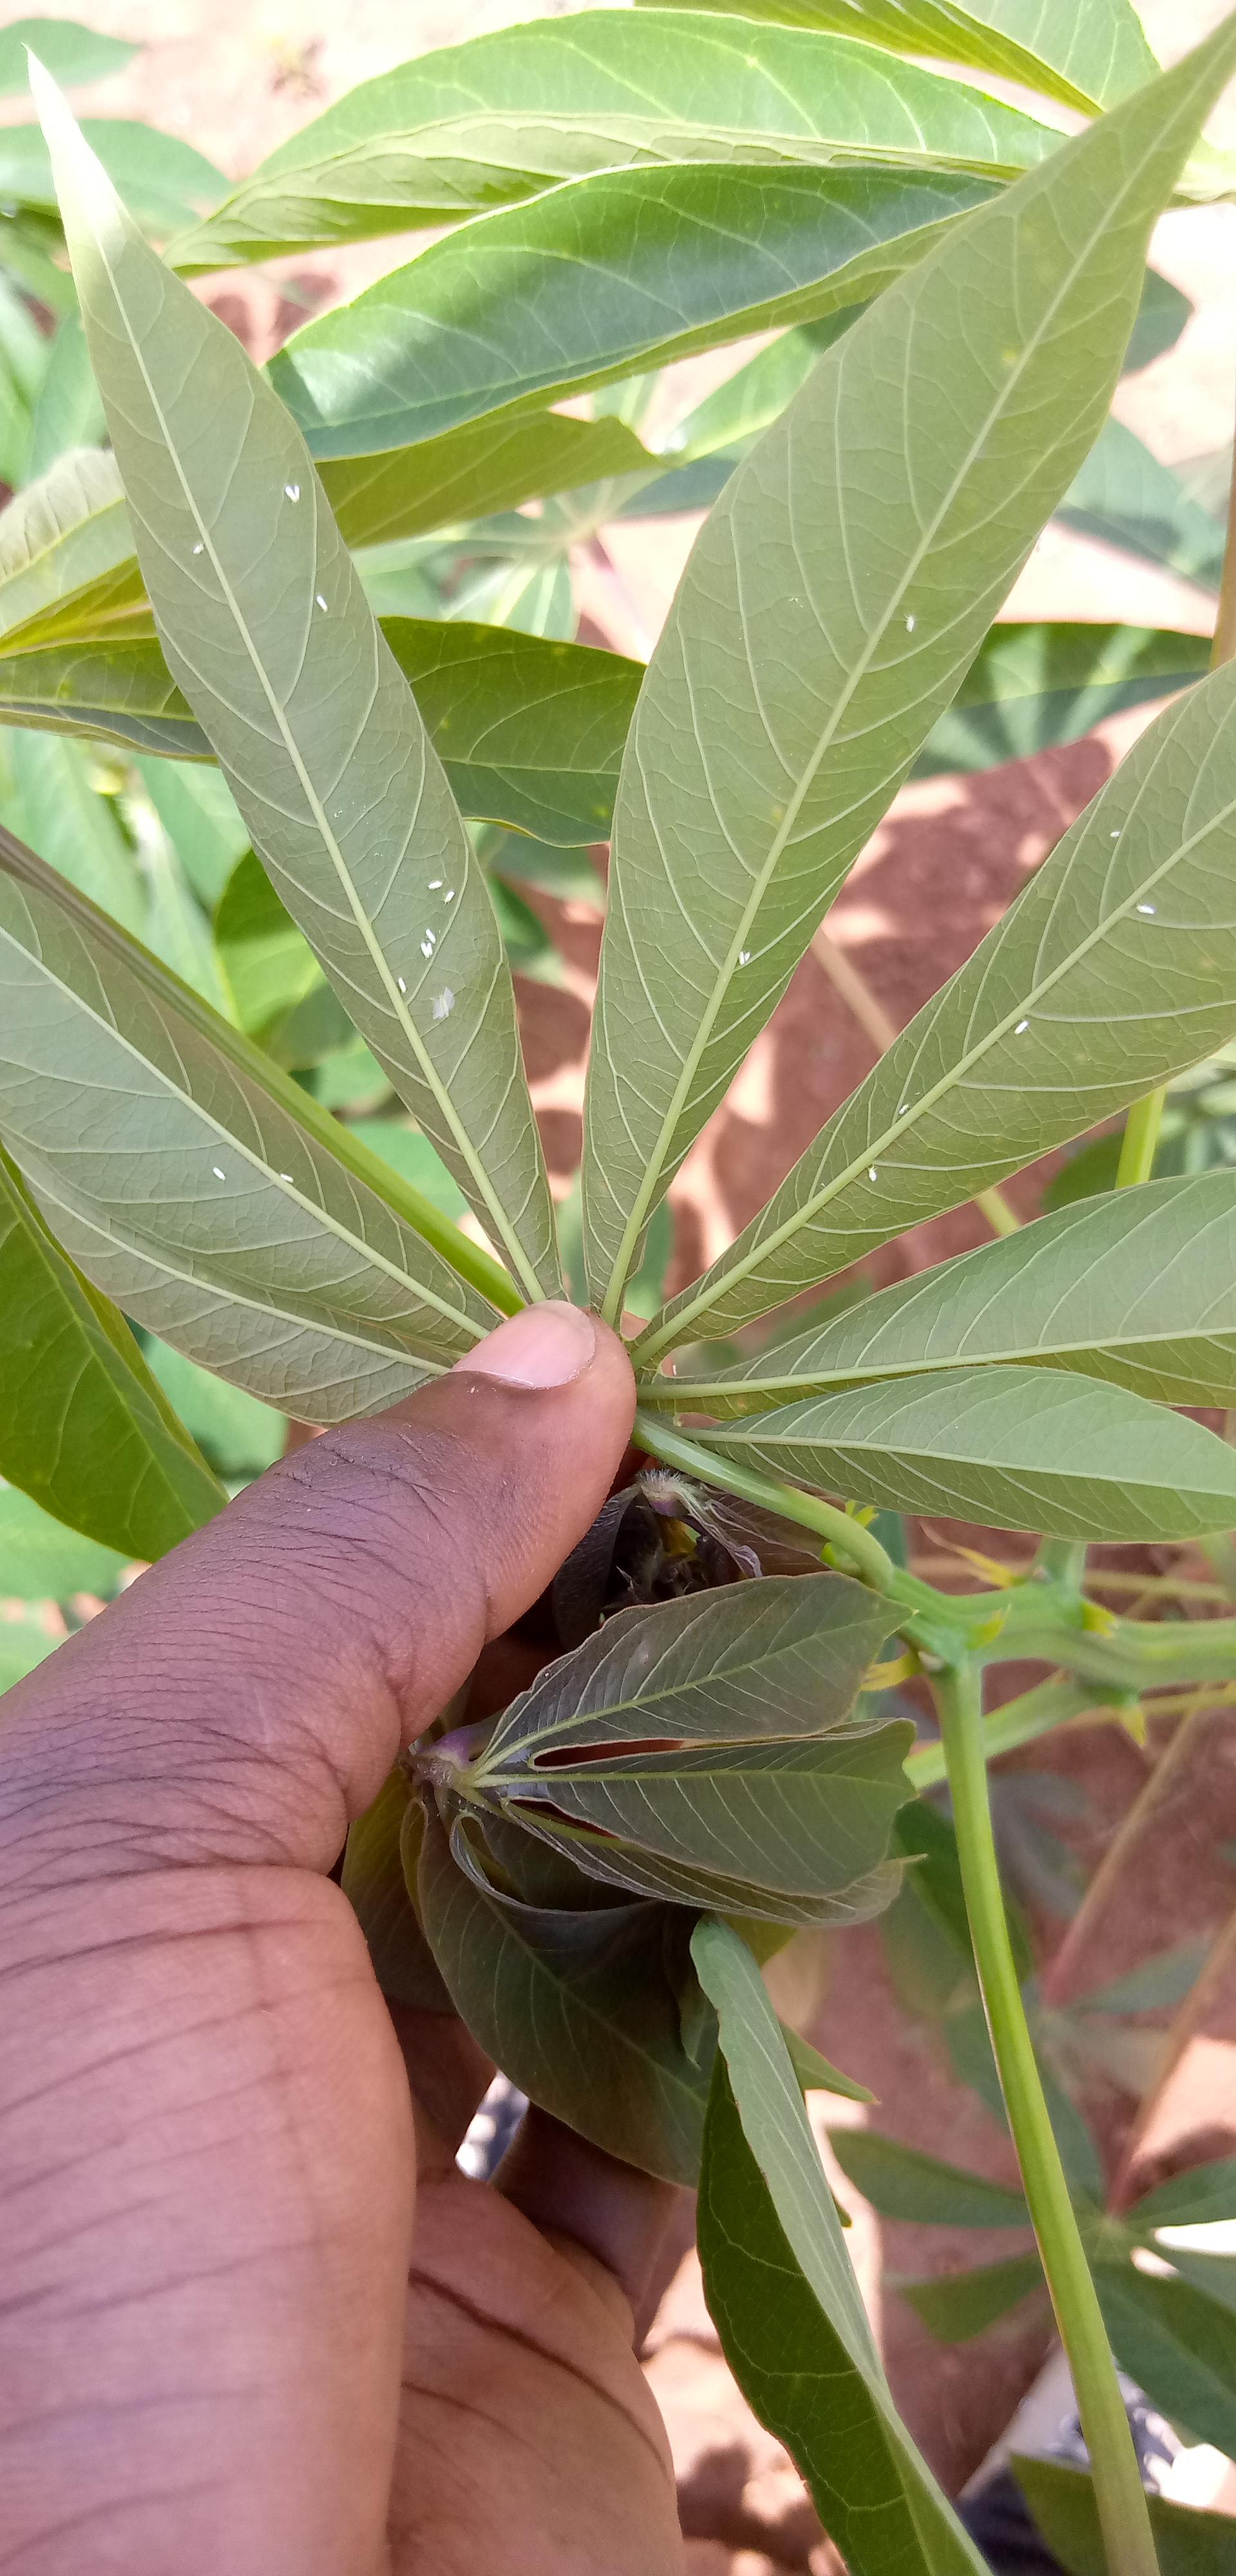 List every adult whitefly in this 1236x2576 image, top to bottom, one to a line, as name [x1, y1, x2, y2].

whitefly [294, 482, 303, 499]
whitefly [285, 485, 297, 505]
whitefly [191, 542, 205, 556]
whitefly [315, 594, 330, 614]
whitefly [904, 614, 915, 636]
whitefly [1107, 829, 1121, 841]
whitefly [427, 879, 444, 894]
whitefly [443, 889, 454, 906]
whitefly [1134, 901, 1157, 918]
whitefly [425, 926, 439, 944]
whitefly [420, 939, 435, 962]
whitefly [738, 947, 745, 969]
whitefly [744, 949, 752, 962]
whitefly [396, 976, 407, 994]
whitefly [426, 990, 457, 1019]
whitefly [1013, 1016, 1030, 1037]
whitefly [896, 1101, 909, 1117]
whitefly [865, 1164, 881, 1184]
whitefly [211, 1164, 228, 1184]
whitefly [277, 1172, 294, 1184]